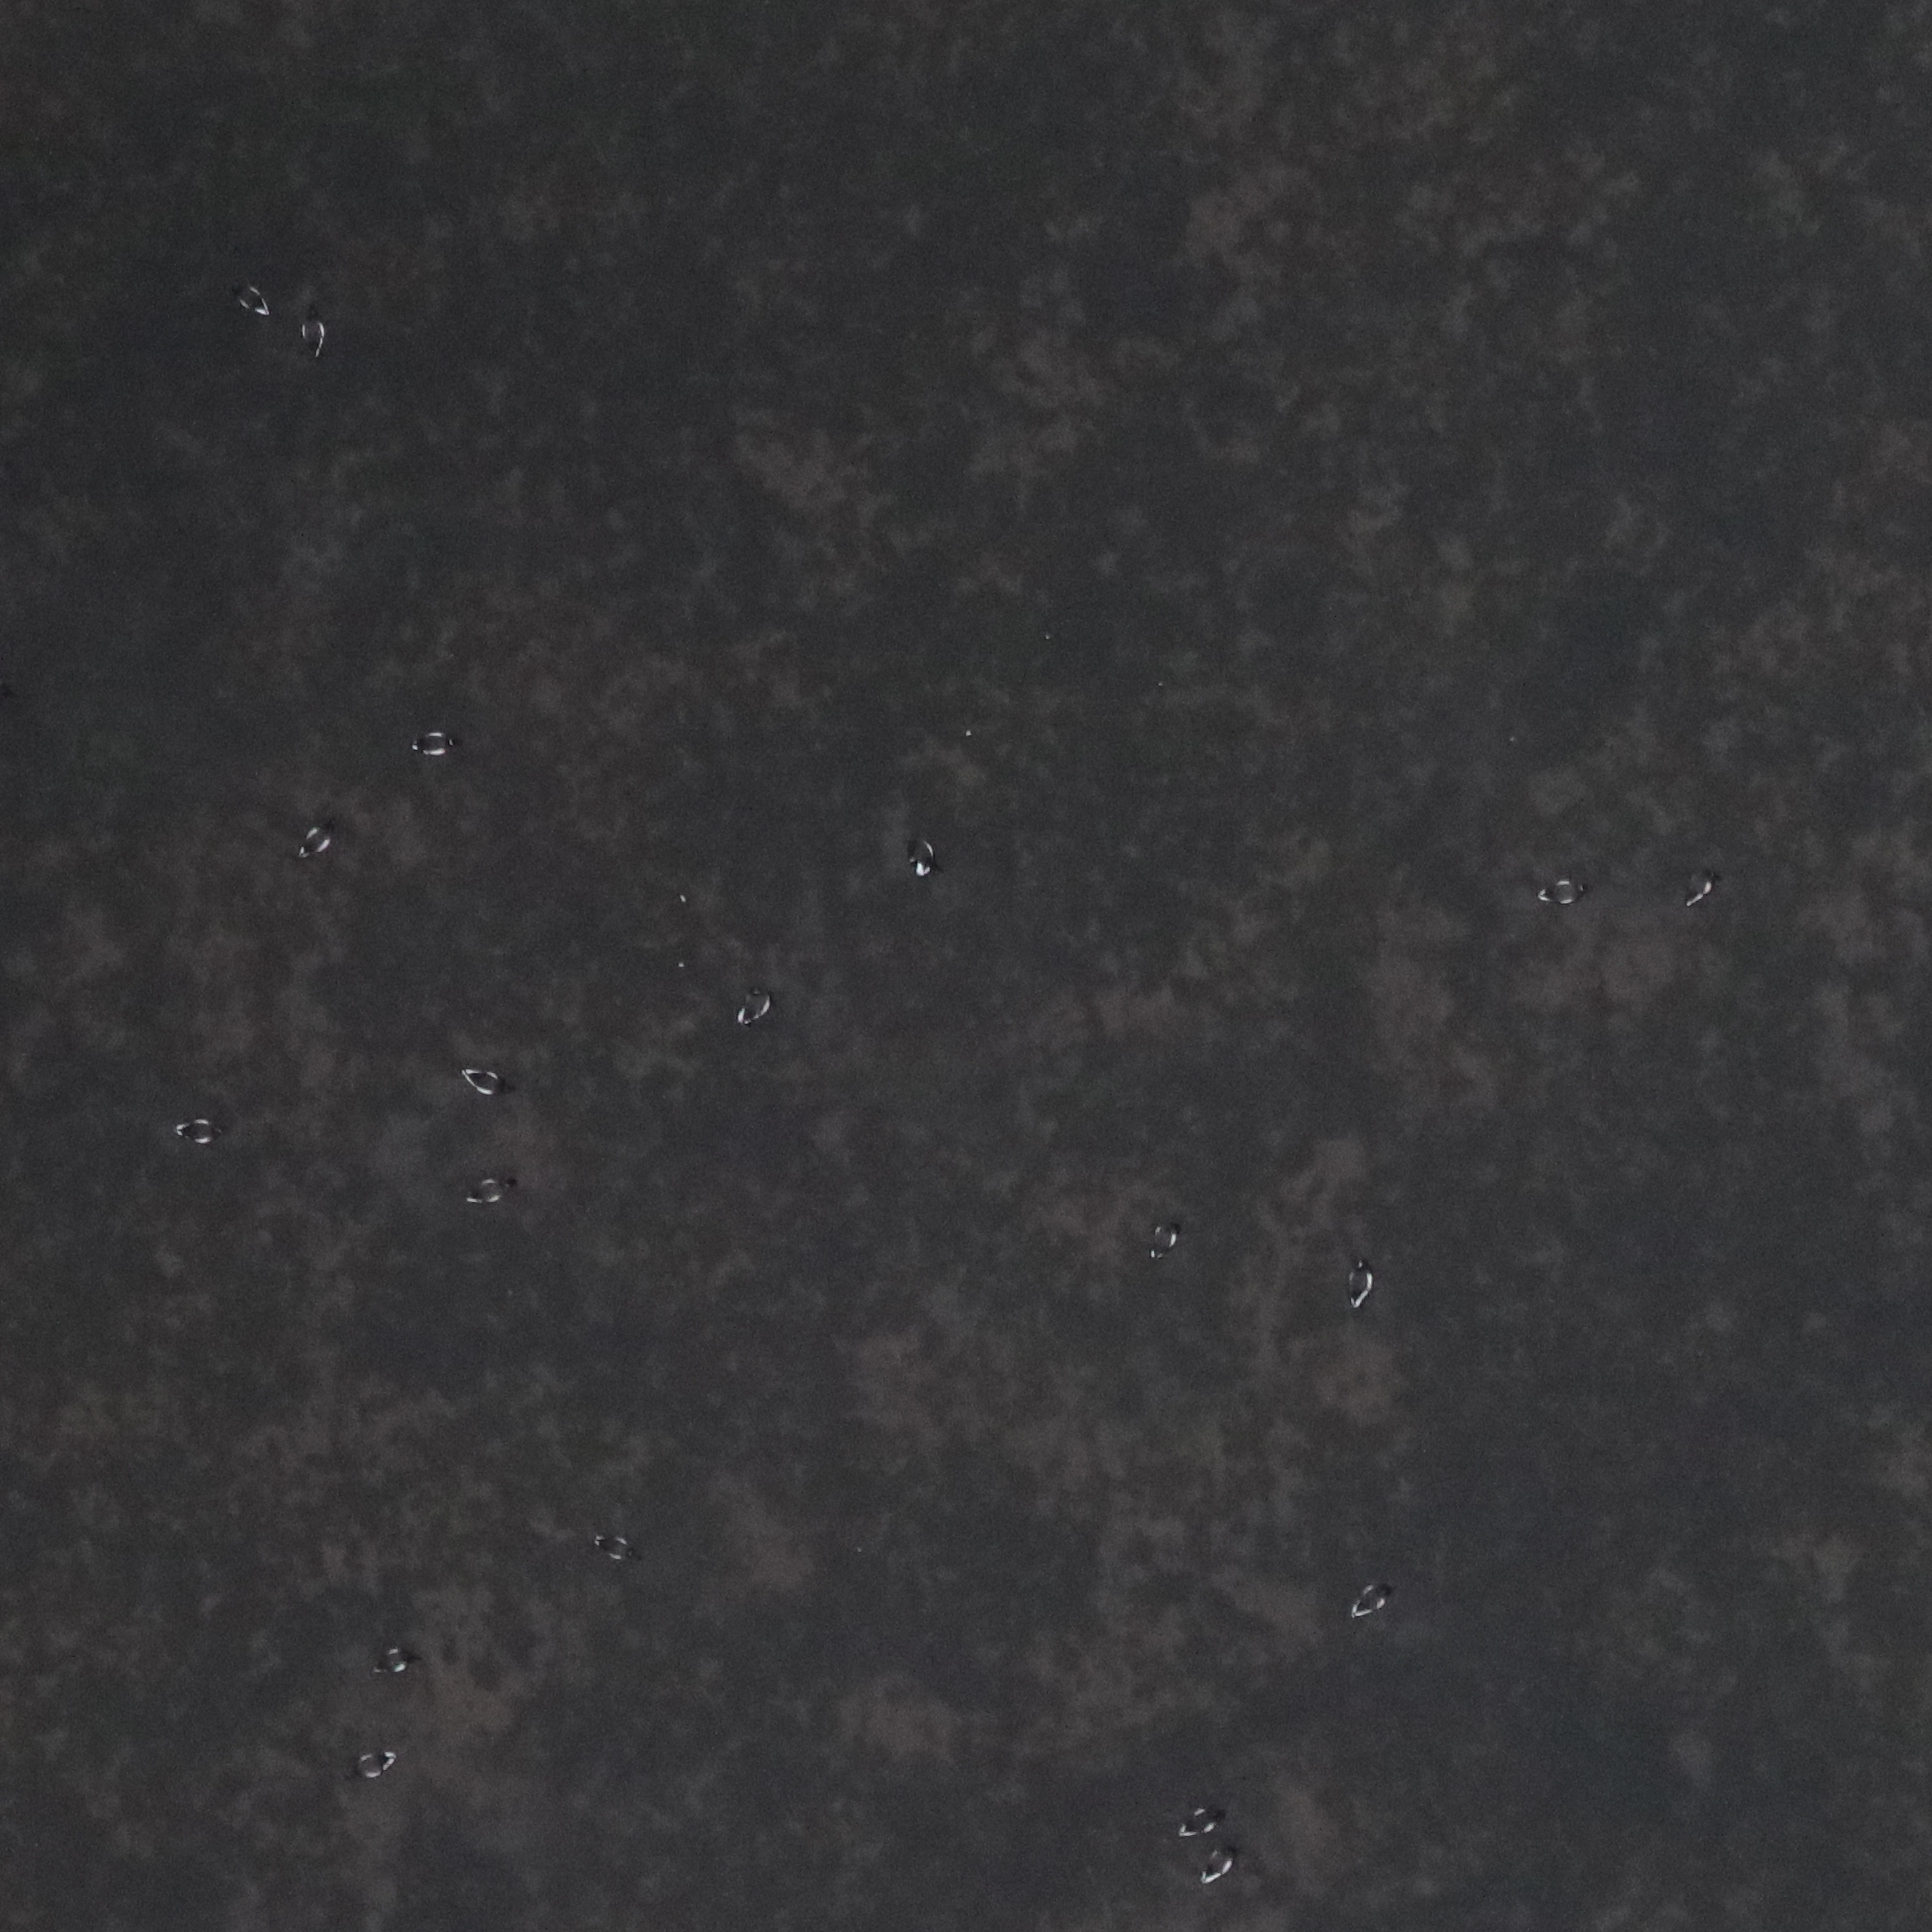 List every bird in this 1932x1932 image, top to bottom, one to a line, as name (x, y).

brant (252, 299)
brant (314, 332)
brant (433, 745)
brant (316, 841)
brant (923, 857)
brant (1703, 881)
brant (1560, 893)
brant (757, 1008)
brant (486, 1080)
brant (200, 1132)
brant (489, 1191)
brant (1165, 1237)
brant (1359, 1283)
brant (616, 1547)
brant (1371, 1599)
brant (396, 1658)
brant (374, 1764)
brant (1200, 1820)
brant (1214, 1866)